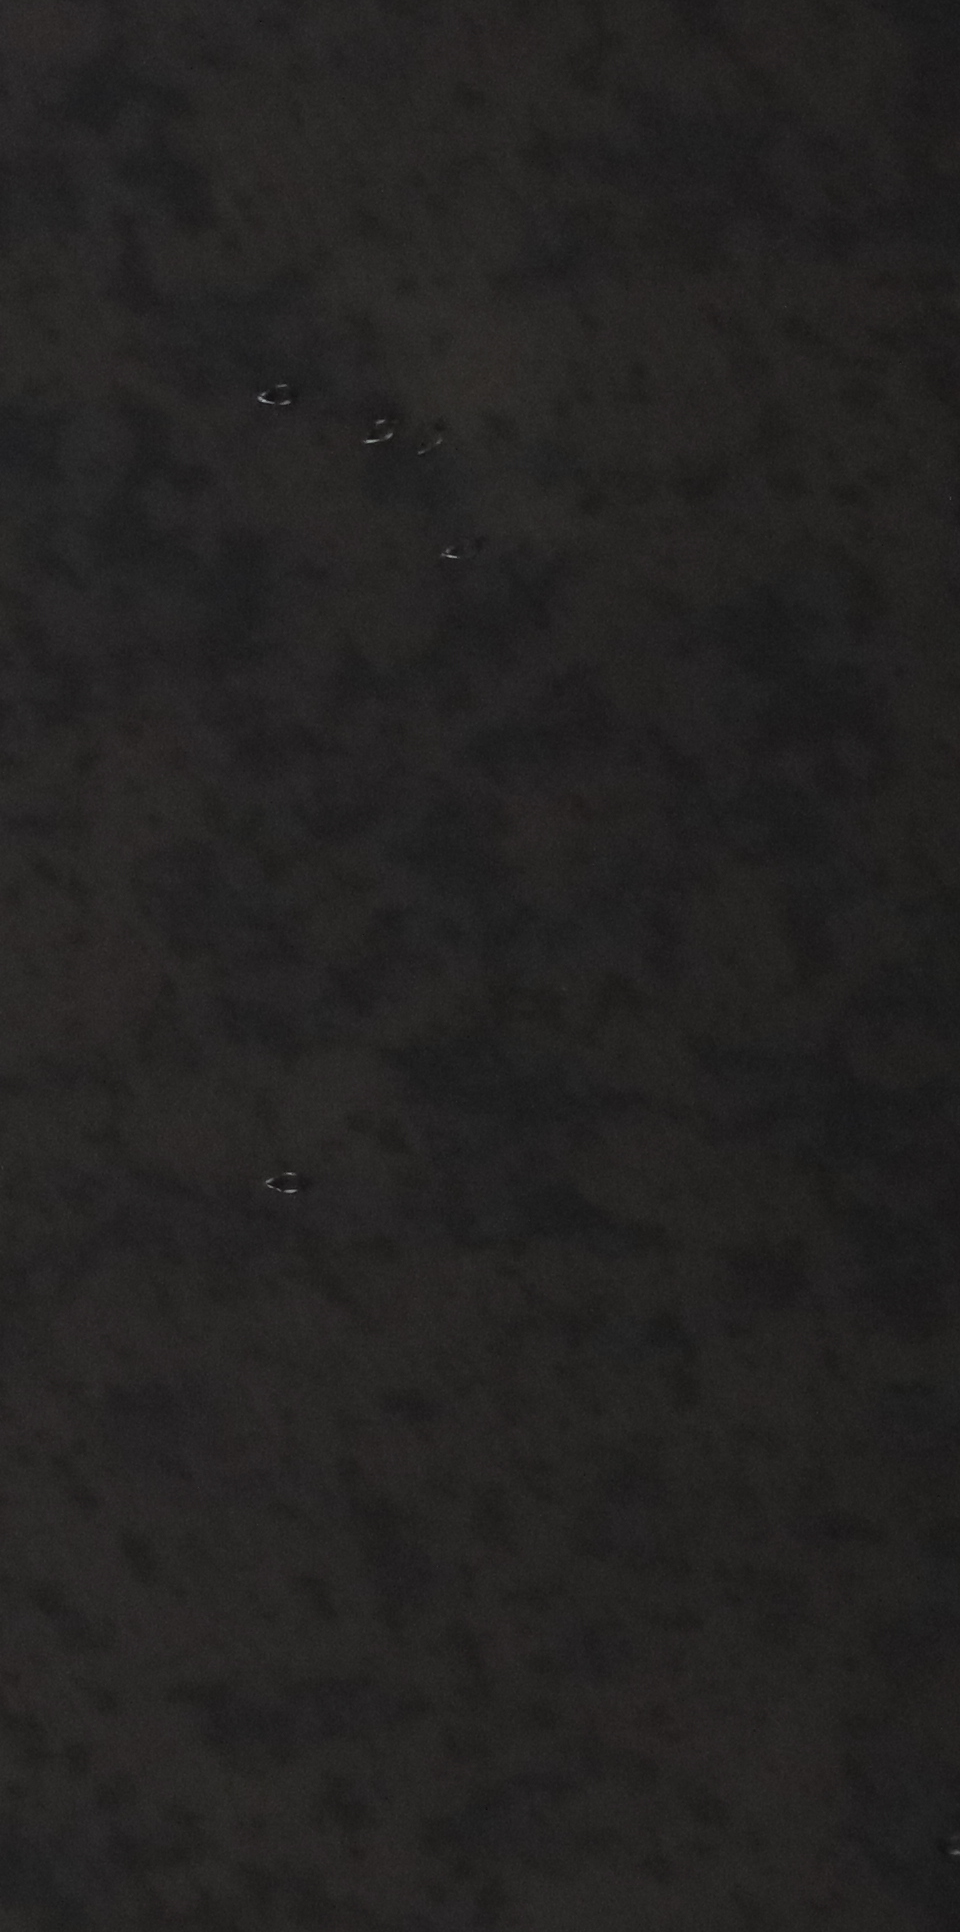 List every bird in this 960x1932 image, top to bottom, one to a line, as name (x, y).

brant (276, 393)
brant (382, 431)
brant (432, 438)
brant (465, 548)
brant (285, 1181)